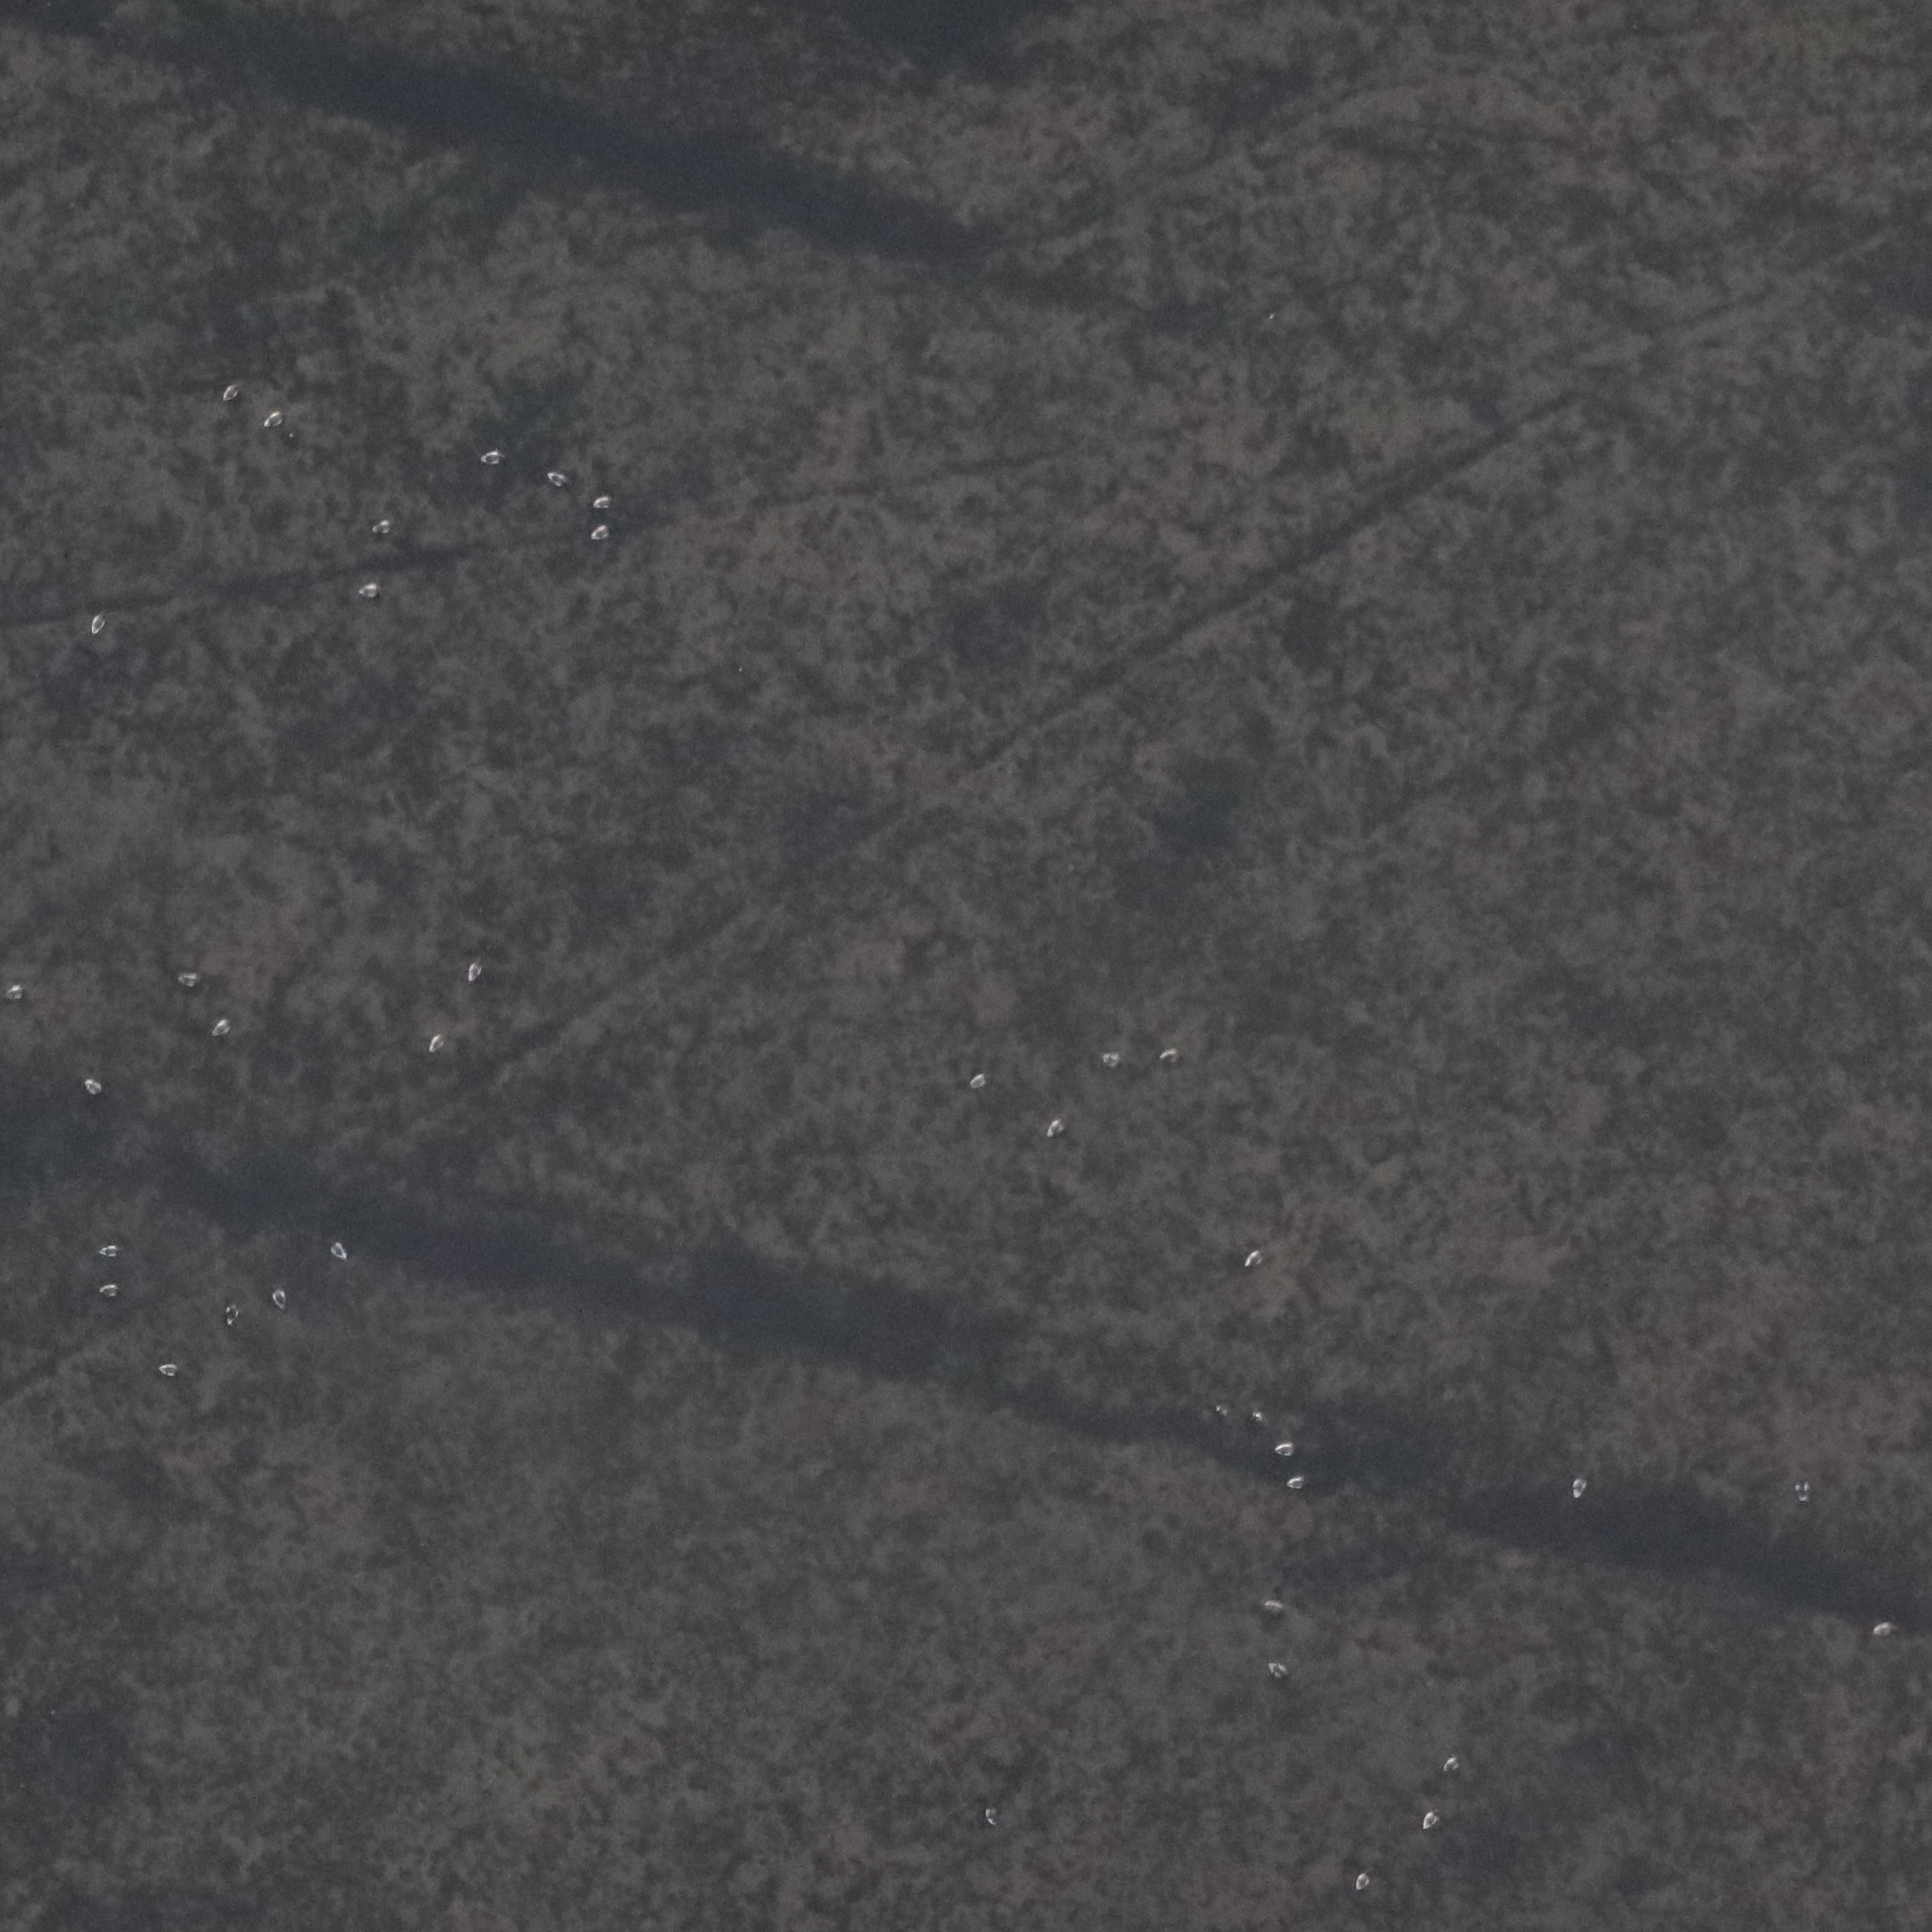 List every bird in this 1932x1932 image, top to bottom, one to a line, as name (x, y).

brant (229, 397)
brant (279, 423)
brant (487, 455)
brant (552, 484)
brant (603, 499)
brant (392, 528)
brant (597, 533)
brant (378, 584)
brant (104, 615)
brant (479, 977)
brant (192, 981)
brant (15, 989)
brant (225, 1025)
brant (448, 1049)
brant (1110, 1063)
brant (1172, 1067)
brant (981, 1075)
brant (99, 1085)
brant (1063, 1131)
brant (342, 1249)
brant (113, 1253)
brant (1261, 1260)
brant (111, 1285)
brant (284, 1300)
brant (241, 1310)
brant (179, 1366)
brant (1225, 1416)
brant (1253, 1419)
brant (1284, 1449)
brant (1298, 1479)
brant (1816, 1495)
brant (1581, 1496)
brant (1276, 1608)
brant (1888, 1631)
brant (1286, 1671)
brant (1454, 1764)
brant (998, 1806)
brant (1433, 1818)
brant (1367, 1879)